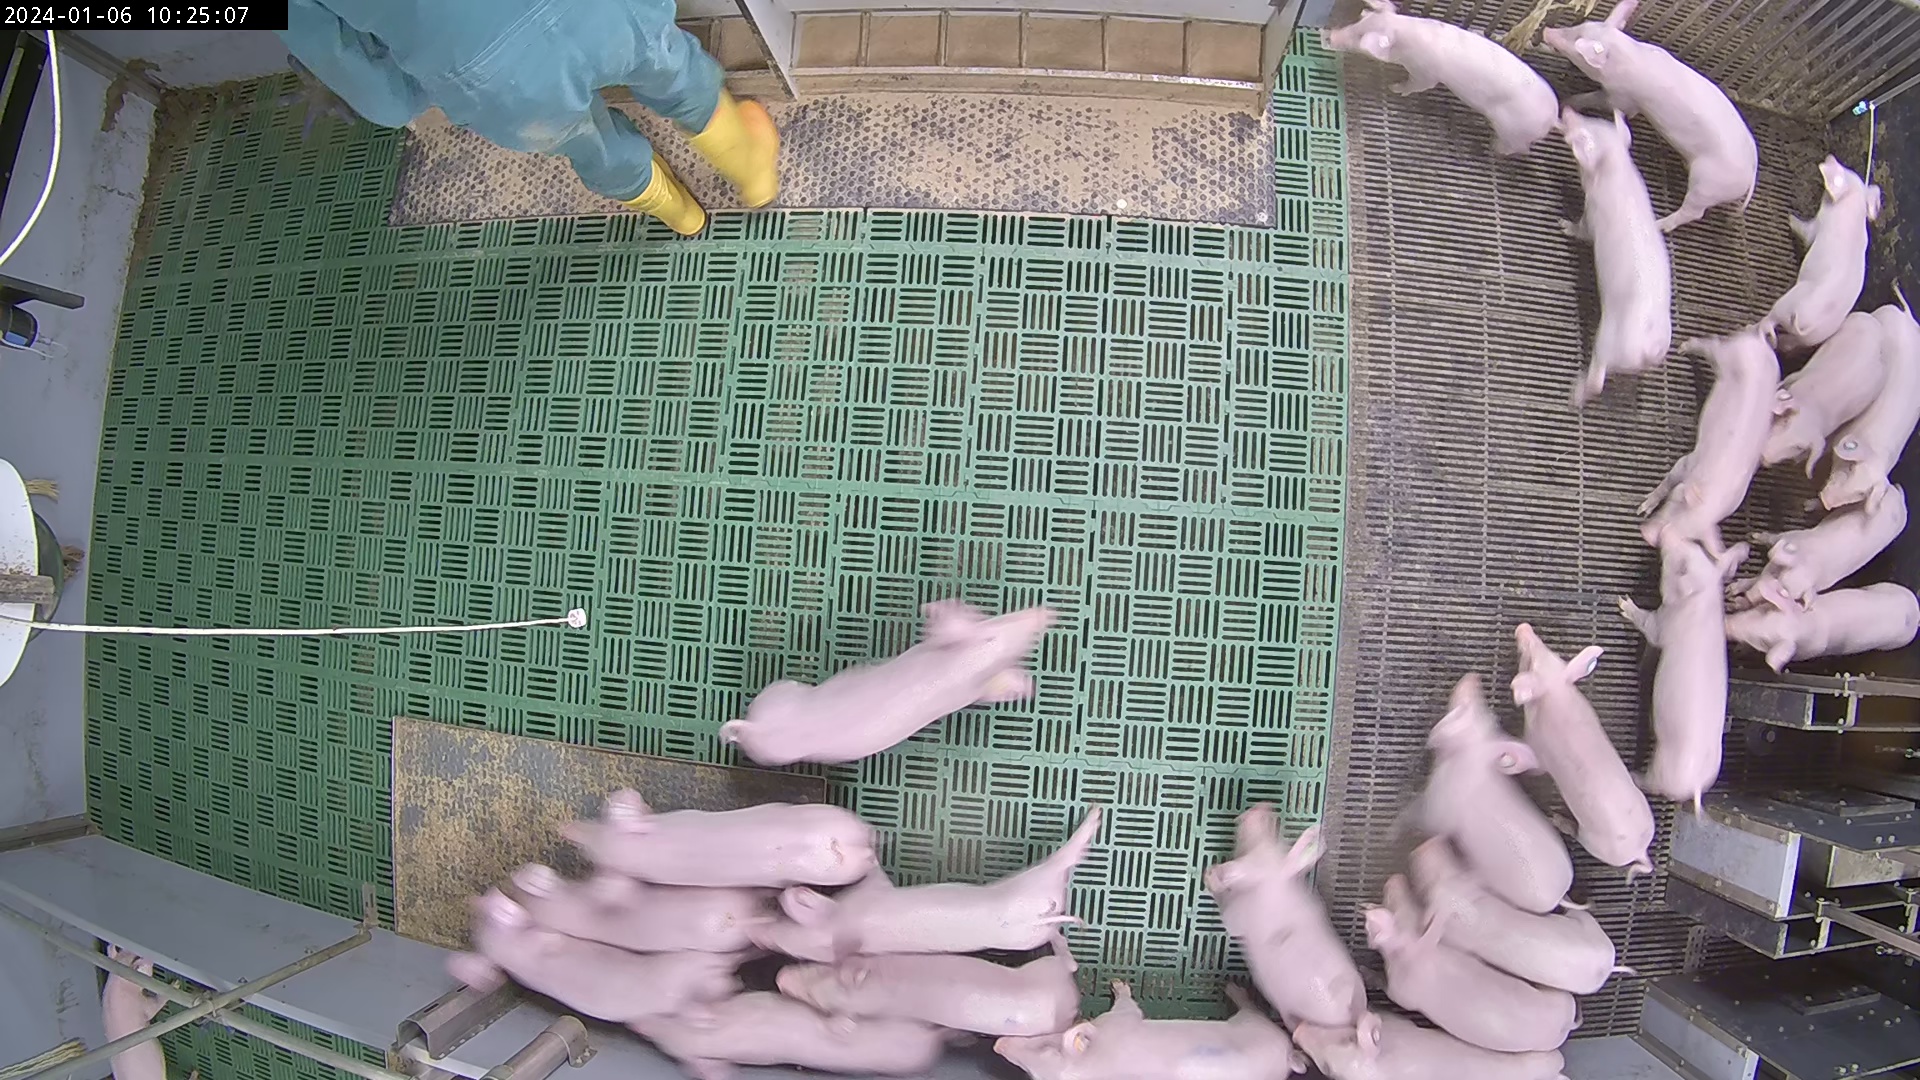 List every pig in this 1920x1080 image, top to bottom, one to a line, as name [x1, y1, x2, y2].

pig [1326, 0, 1561, 158]
pig [1541, 0, 1761, 231]
pig [1555, 102, 1674, 408]
pig [1743, 151, 1881, 355]
pig [1801, 283, 1920, 518]
pig [1761, 311, 1893, 478]
pig [1636, 321, 1782, 561]
pig [1721, 482, 1907, 616]
pig [1616, 521, 1750, 820]
pig [1723, 575, 1920, 674]
pig [718, 598, 1054, 770]
pig [1506, 624, 1658, 884]
pig [1387, 672, 1590, 915]
pig [562, 786, 878, 907]
pig [1202, 802, 1371, 1033]
pig [742, 806, 1101, 963]
pig [1407, 835, 1635, 994]
pig [500, 860, 784, 957]
pig [1356, 872, 1580, 1052]
pig [447, 882, 761, 1023]
pig [772, 933, 1082, 1041]
pig [101, 943, 181, 1078]
pig [993, 979, 1315, 1077]
pig [624, 989, 981, 1078]
pig [1292, 1012, 1567, 1080]